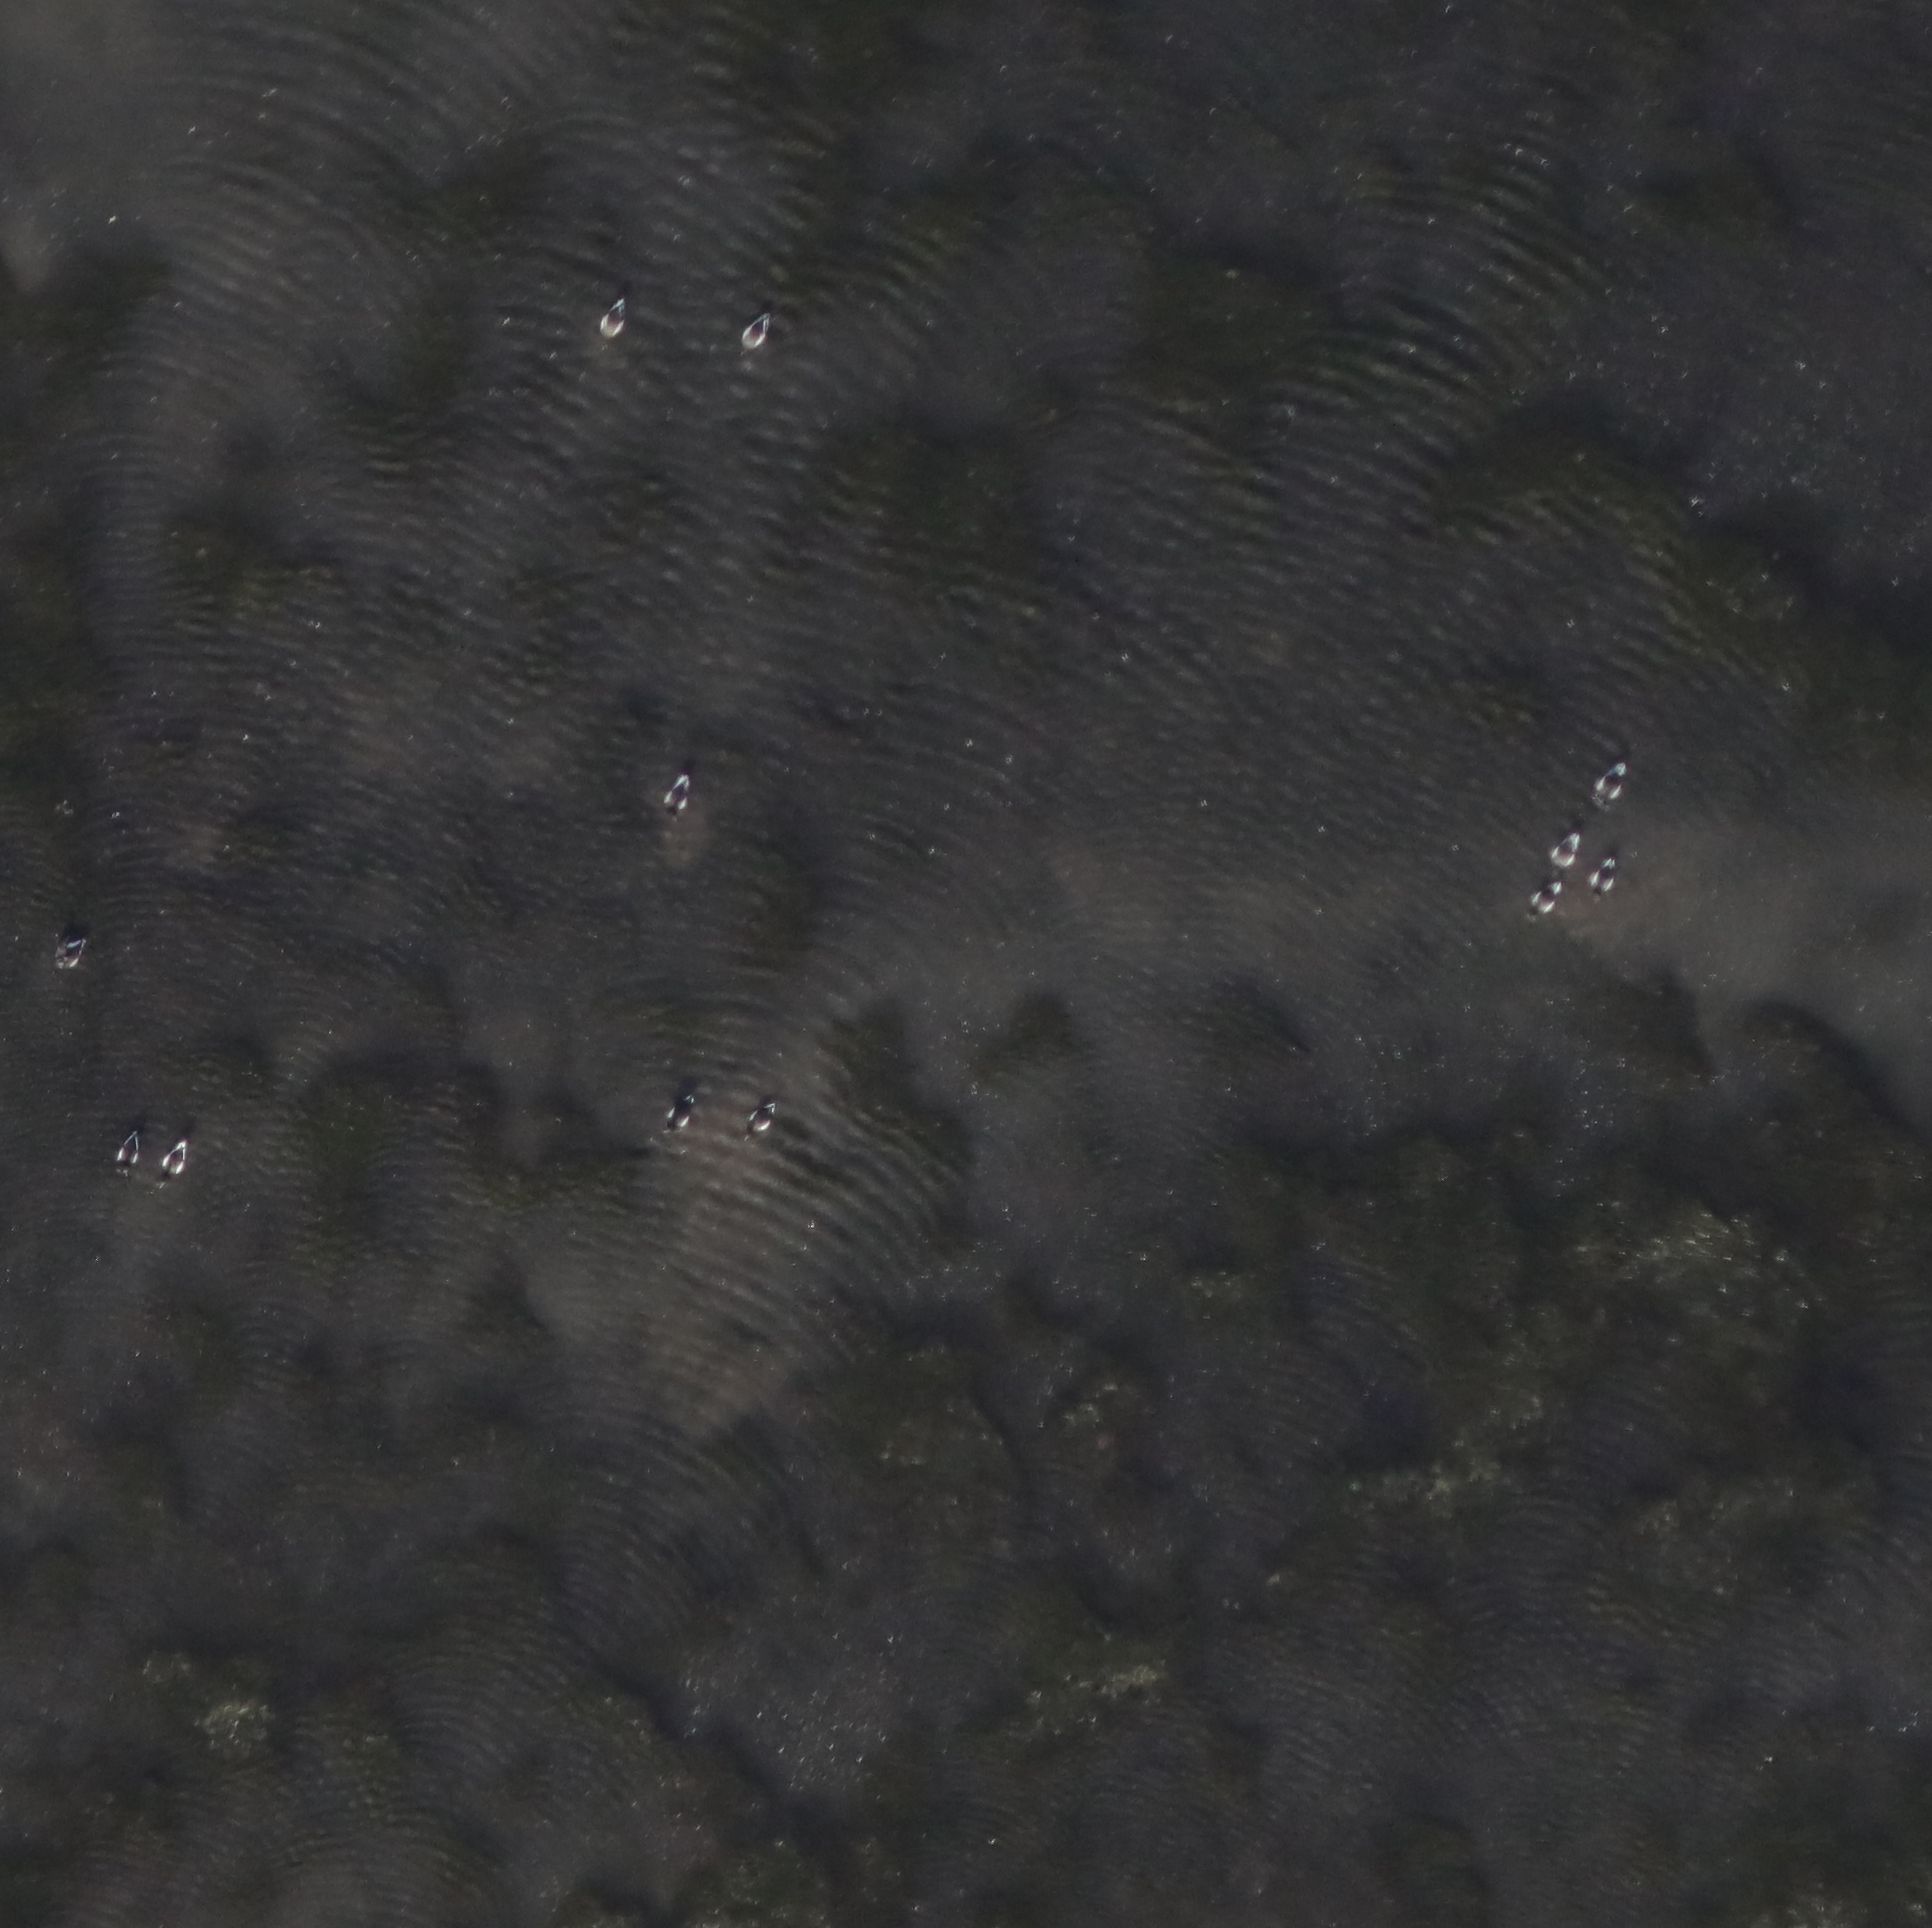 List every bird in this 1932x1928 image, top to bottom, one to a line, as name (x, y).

brant (613, 319)
brant (754, 334)
brant (1608, 786)
brant (675, 795)
brant (1568, 849)
brant (1603, 876)
brant (1544, 899)
brant (73, 946)
brant (679, 1116)
brant (756, 1118)
brant (126, 1151)
brant (173, 1160)